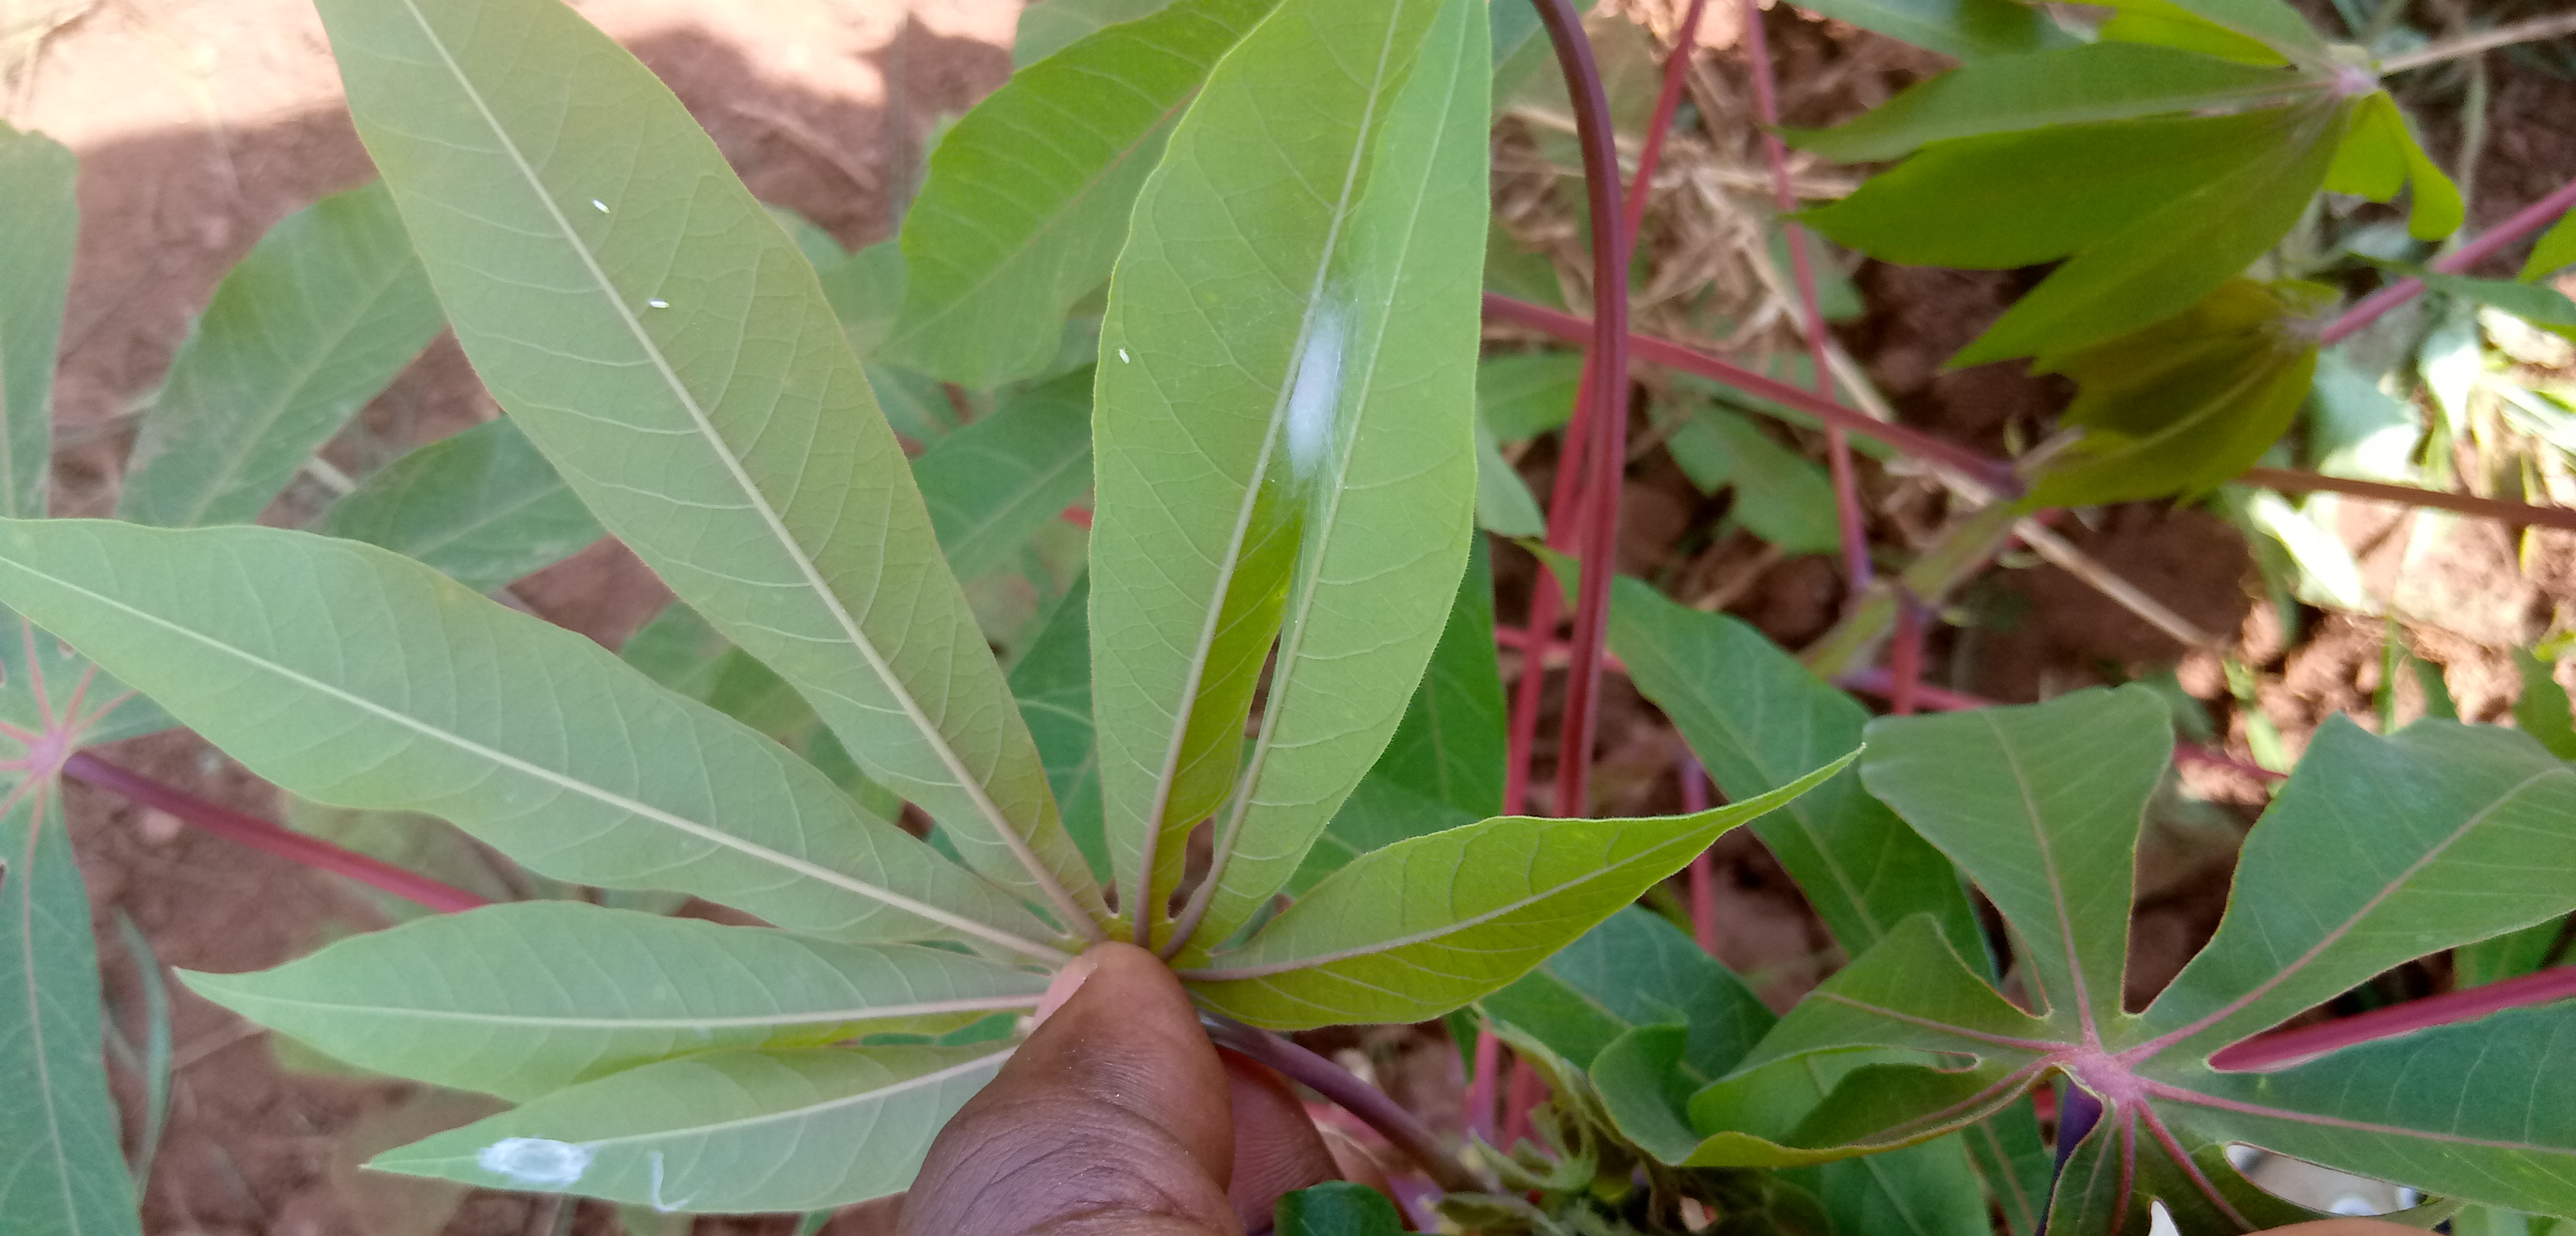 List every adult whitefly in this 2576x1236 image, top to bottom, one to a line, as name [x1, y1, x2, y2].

whitefly [591, 198, 612, 215]
whitefly [649, 297, 672, 311]
whitefly [1117, 346, 1132, 366]